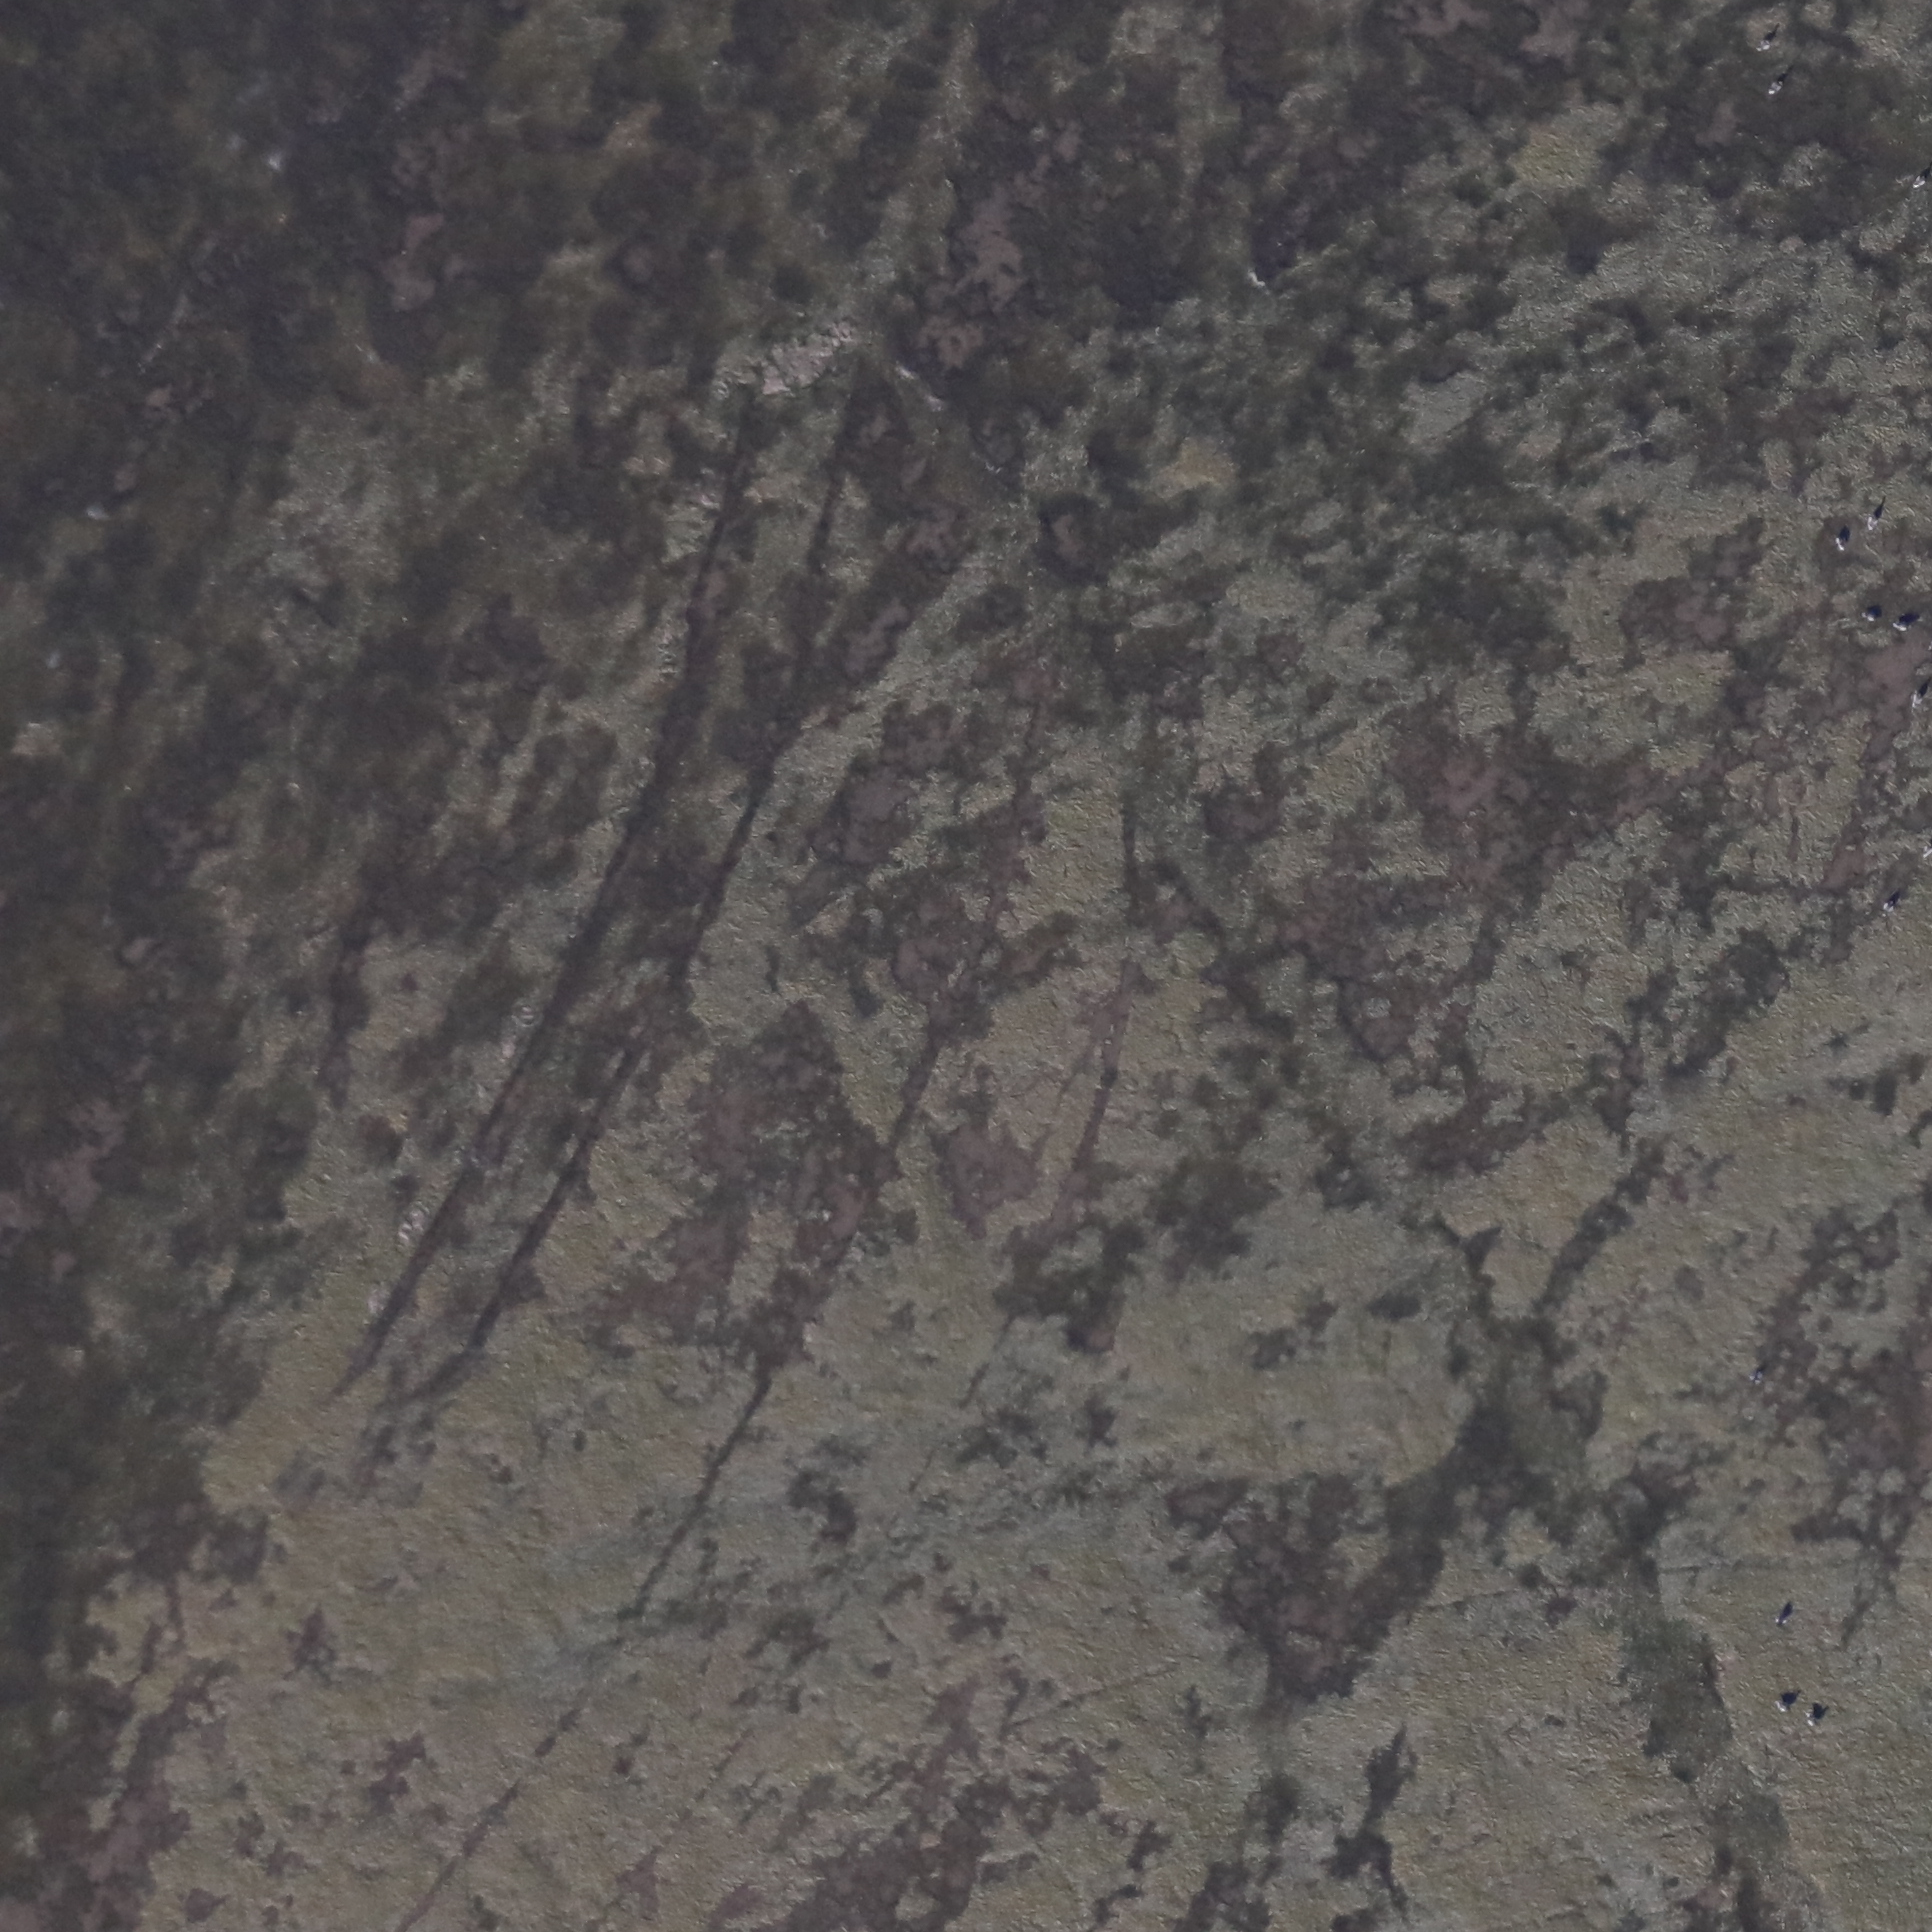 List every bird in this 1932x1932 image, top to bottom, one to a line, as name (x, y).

brant (1762, 42)
brant (1777, 89)
brant (1921, 185)
brant (1875, 520)
brant (1844, 543)
brant (1873, 616)
brant (1903, 626)
brant (1921, 696)
brant (1928, 850)
brant (1888, 906)
brant (1755, 1378)
brant (1779, 1620)
brant (1783, 1707)
brant (1814, 1720)